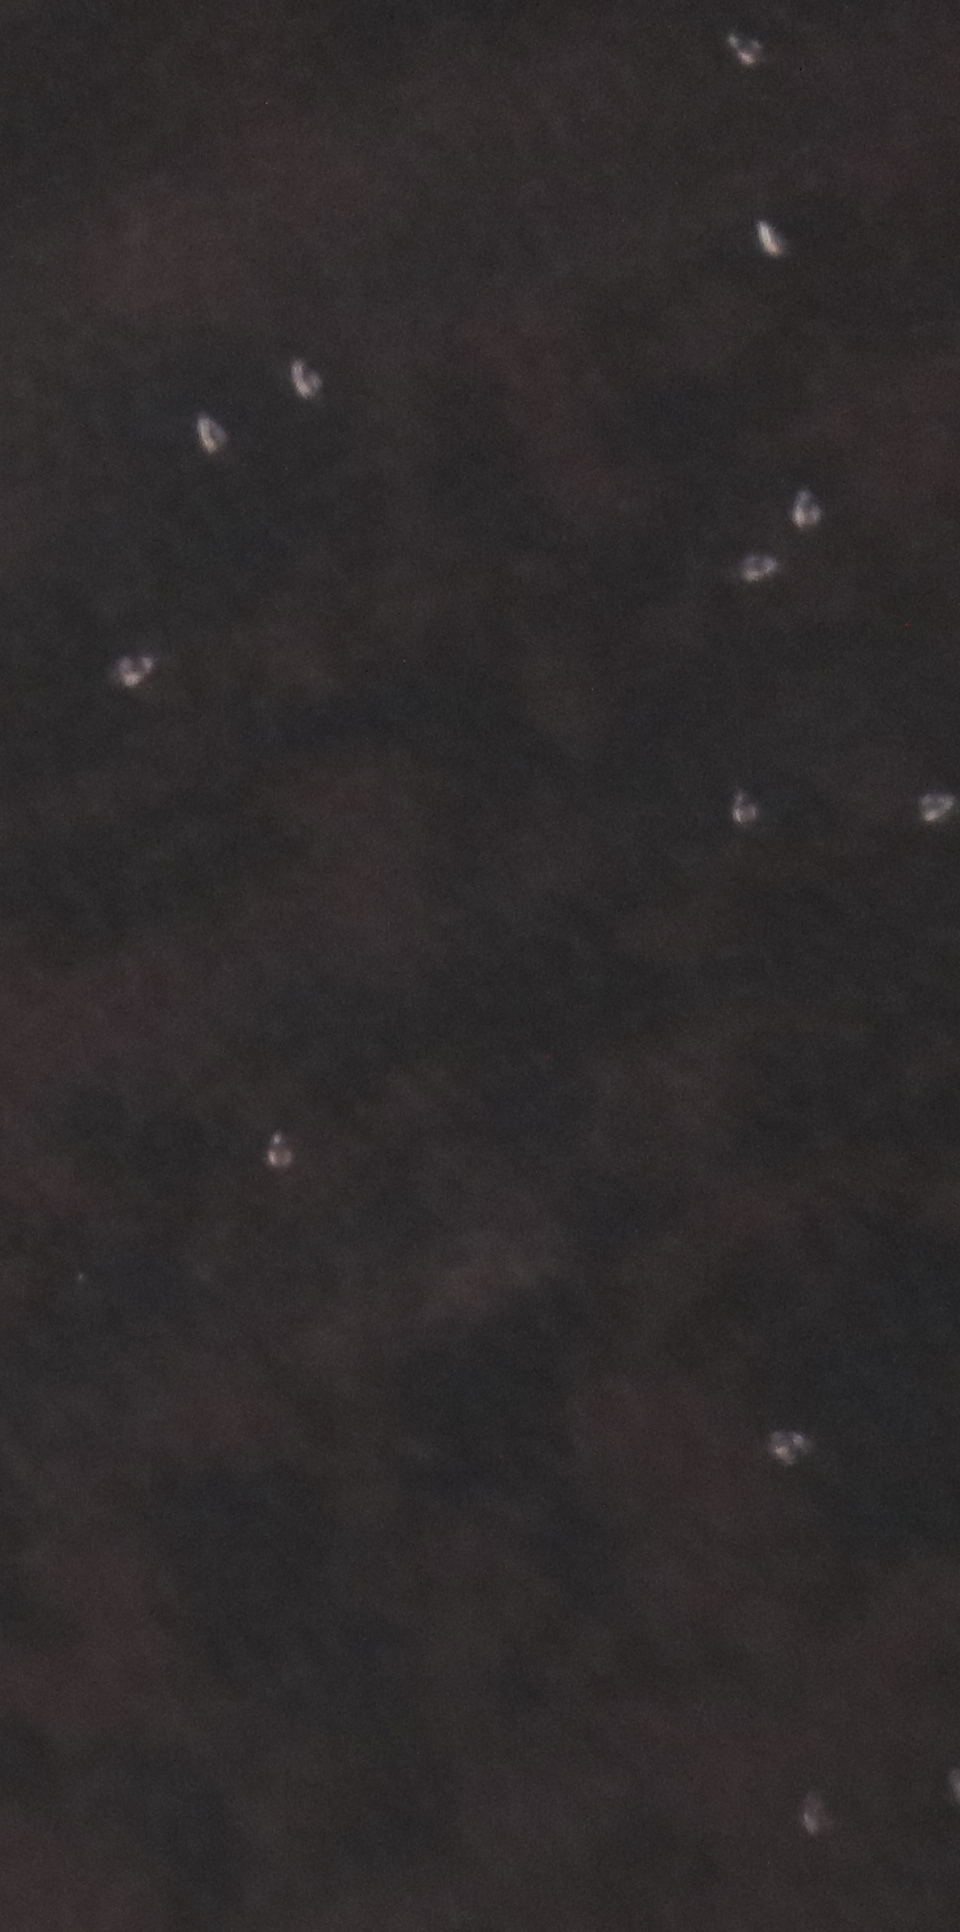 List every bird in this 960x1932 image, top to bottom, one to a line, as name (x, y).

brant (749, 49)
brant (777, 229)
brant (321, 367)
brant (211, 432)
brant (809, 506)
brant (757, 568)
brant (134, 660)
brant (756, 793)
brant (919, 796)
brant (276, 1135)
brant (790, 1447)
brant (817, 1822)